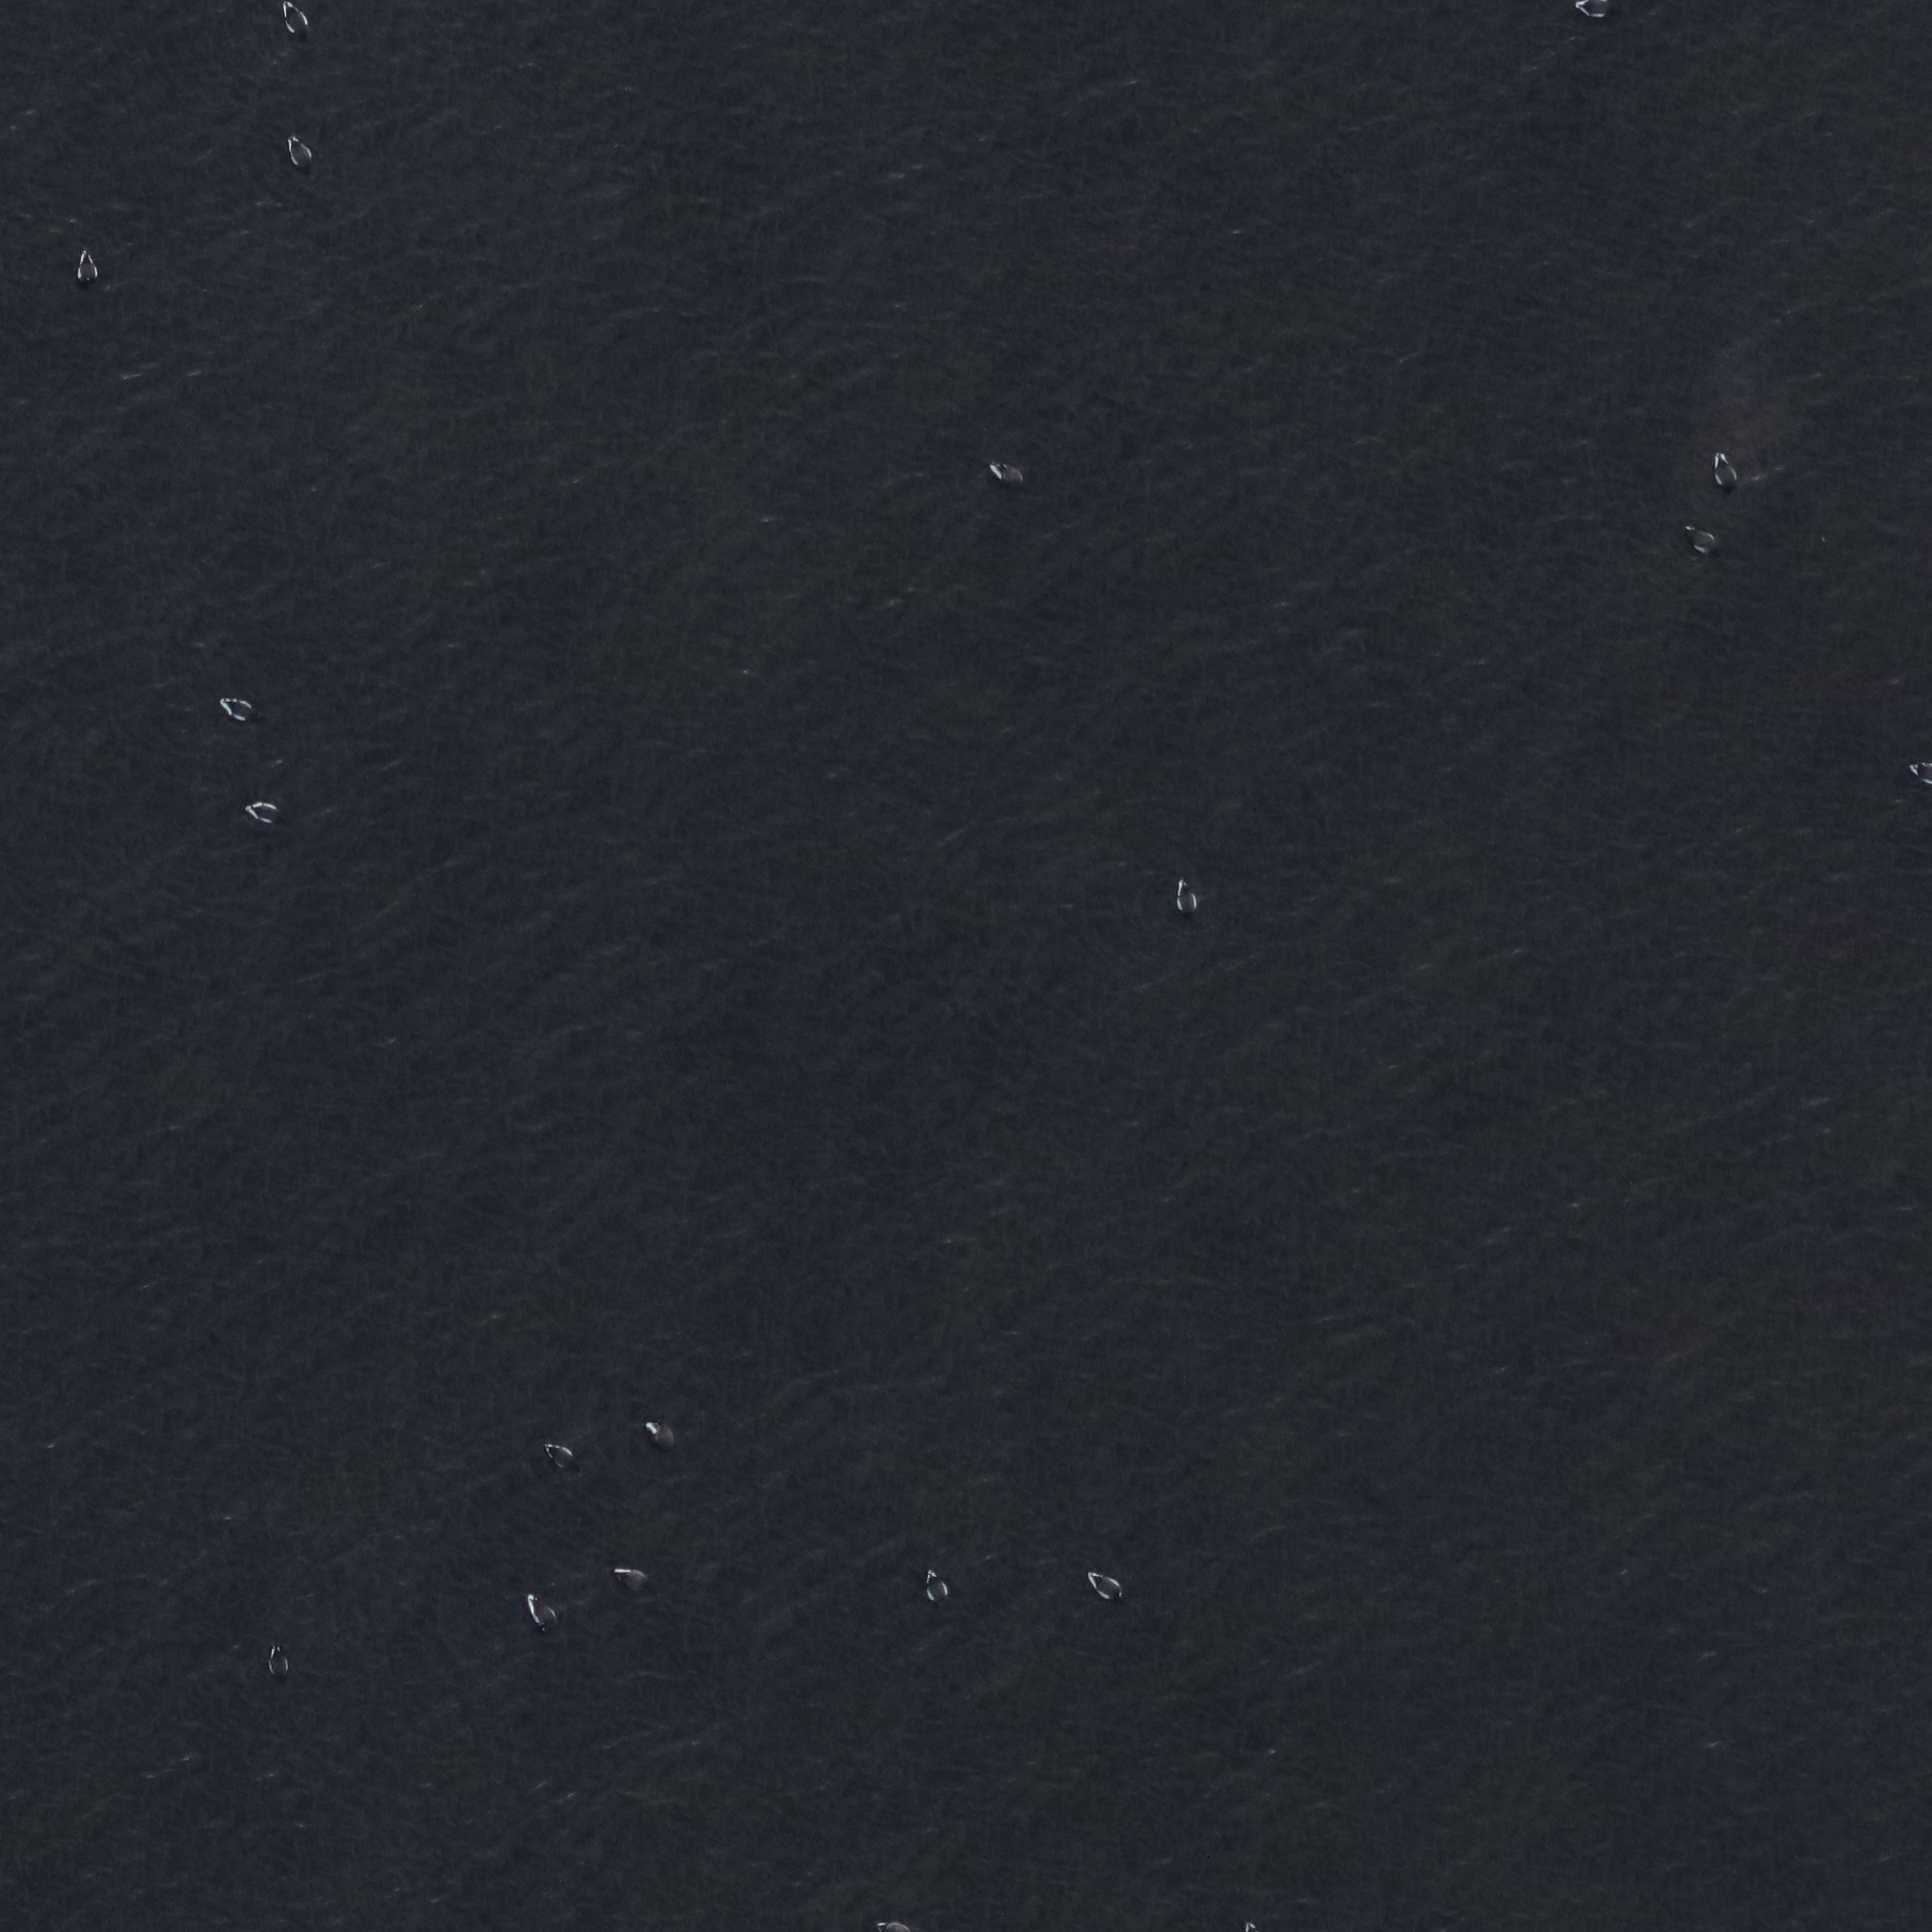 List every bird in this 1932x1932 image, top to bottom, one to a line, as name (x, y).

brant (1598, 5)
brant (296, 22)
brant (300, 154)
brant (88, 267)
brant (1729, 470)
brant (1006, 472)
brant (1704, 541)
brant (241, 708)
brant (1929, 772)
brant (265, 812)
brant (1186, 899)
brant (657, 1437)
brant (561, 1458)
brant (632, 1575)
brant (1107, 1587)
brant (936, 1588)
brant (542, 1613)
brant (276, 1663)